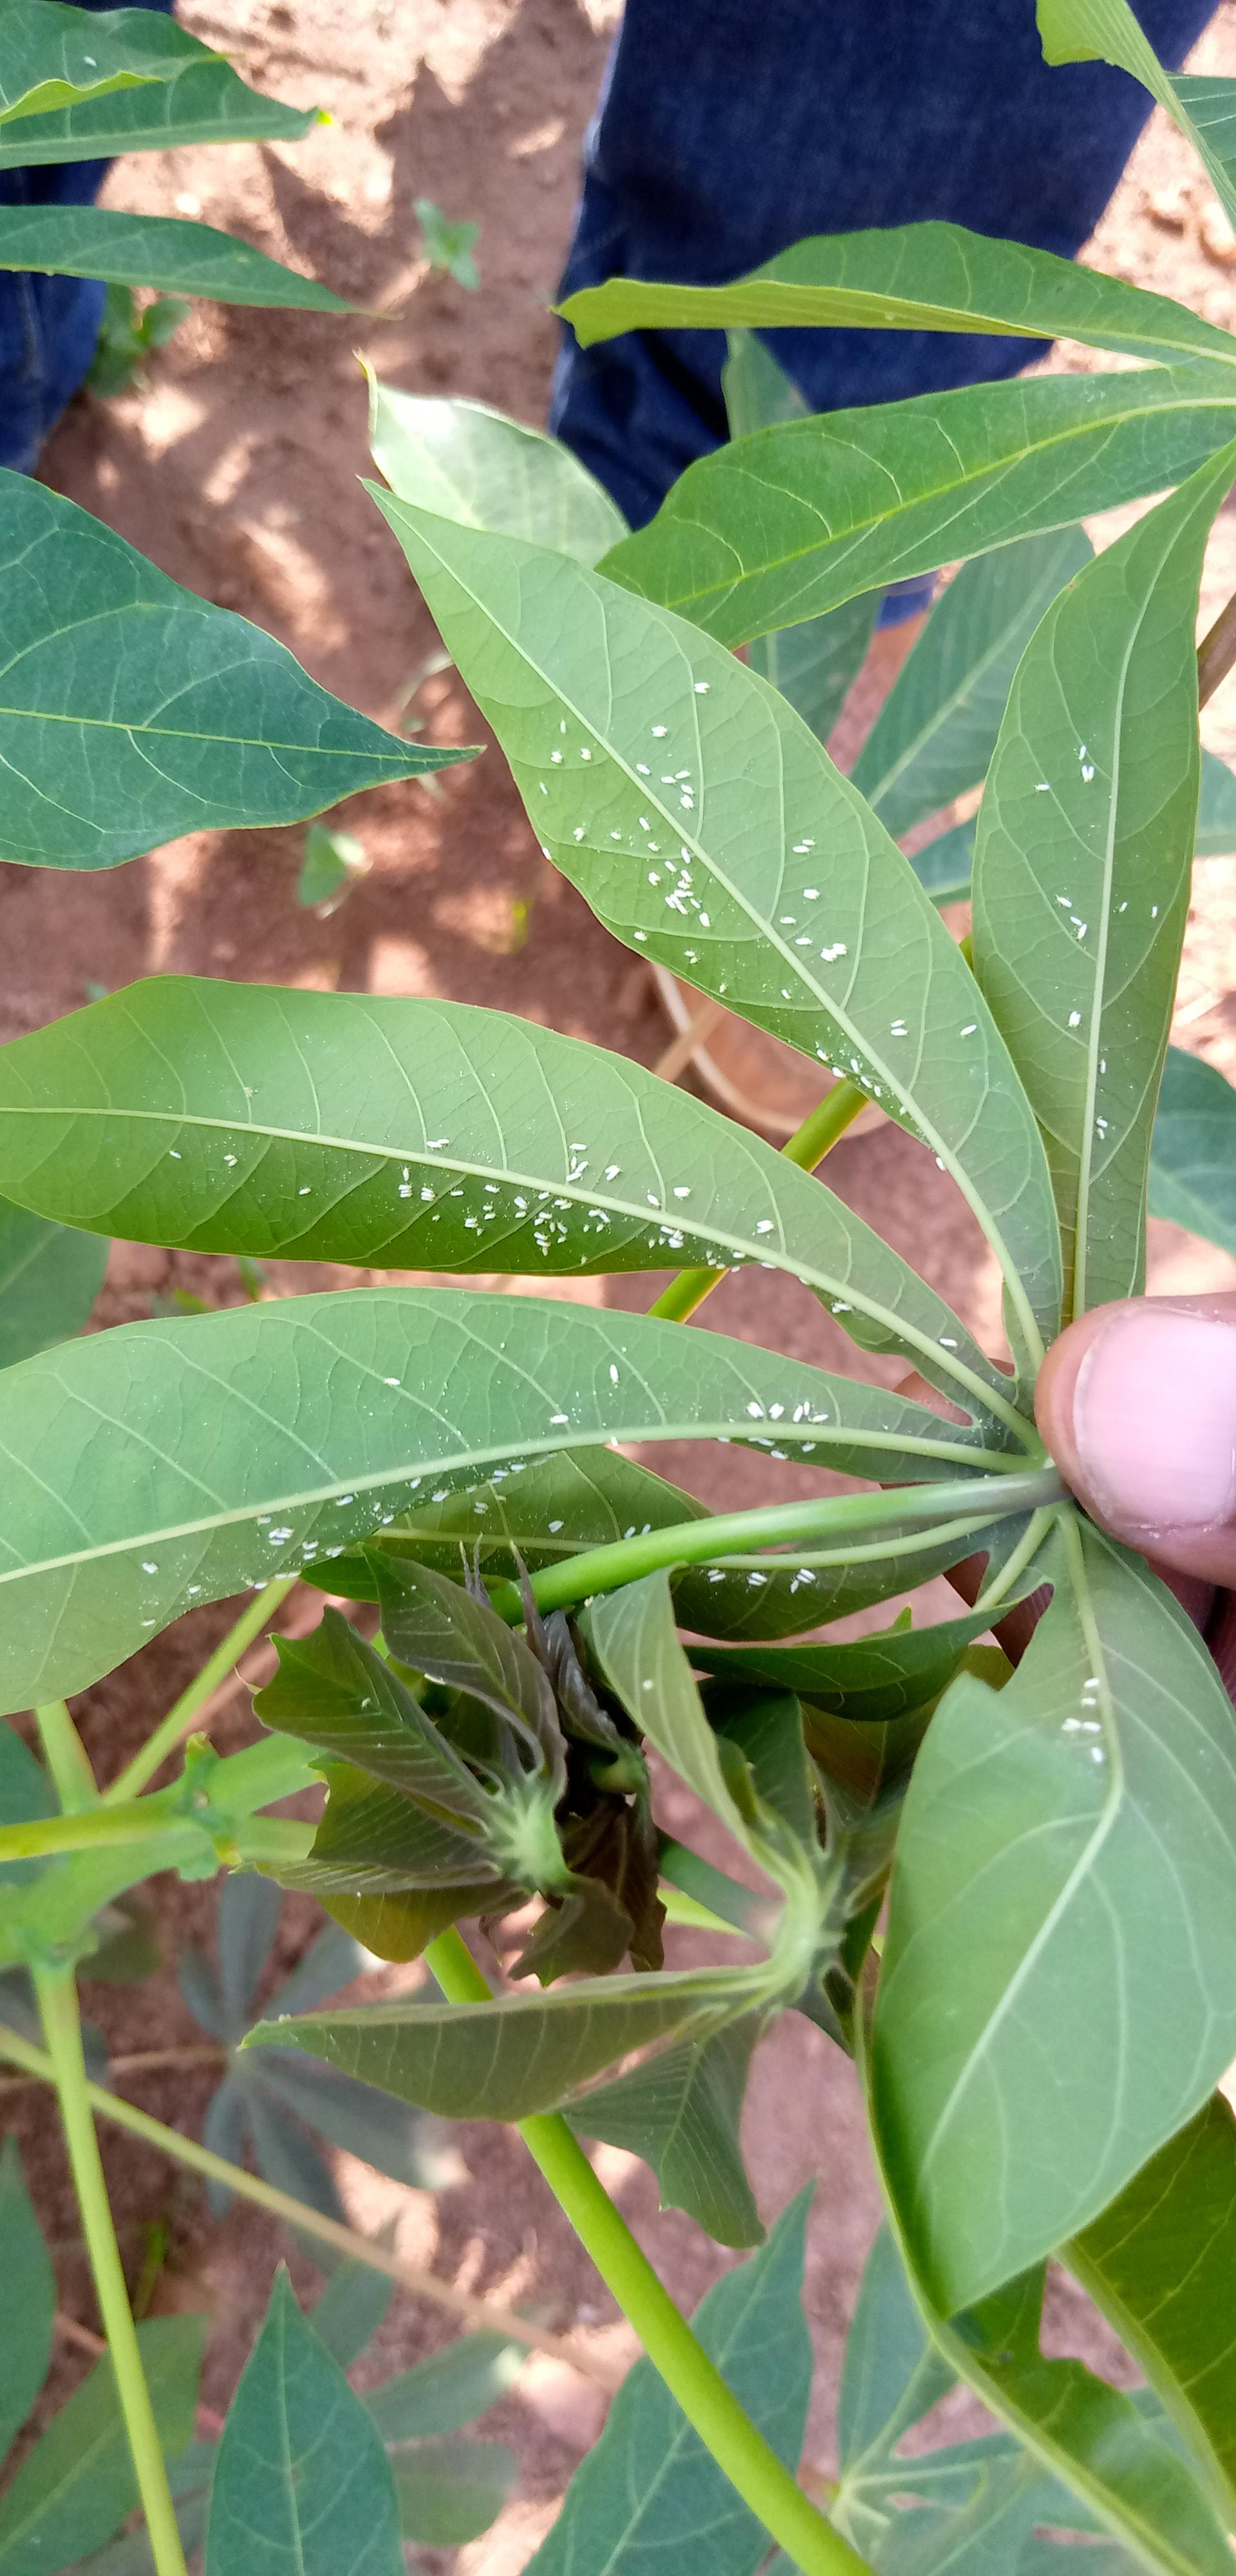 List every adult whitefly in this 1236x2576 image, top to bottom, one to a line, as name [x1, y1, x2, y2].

whitefly [693, 681, 712, 688]
whitefly [693, 688, 710, 695]
whitefly [558, 717, 569, 735]
whitefly [649, 724, 669, 733]
whitefly [651, 732, 667, 737]
whitefly [1075, 741, 1089, 761]
whitefly [579, 747, 593, 755]
whitefly [551, 750, 565, 759]
whitefly [579, 753, 594, 762]
whitefly [549, 755, 563, 764]
whitefly [633, 761, 653, 777]
whitefly [1087, 762, 1095, 785]
whitefly [1080, 764, 1089, 784]
whitefly [675, 769, 692, 779]
whitefly [659, 775, 677, 785]
whitefly [1032, 782, 1052, 793]
whitefly [680, 784, 697, 795]
whitefly [684, 795, 697, 810]
whitefly [678, 797, 689, 810]
whitefly [637, 815, 653, 833]
whitefly [573, 825, 585, 835]
whitefly [608, 829, 624, 842]
whitefly [575, 831, 585, 842]
whitefly [801, 838, 818, 847]
whitefly [646, 840, 662, 853]
whitefly [791, 845, 810, 855]
whitefly [541, 846, 554, 862]
whitefly [680, 846, 693, 864]
whitefly [664, 860, 679, 873]
whitefly [680, 869, 694, 882]
whitefly [677, 880, 691, 889]
whitefly [801, 887, 821, 902]
whitefly [673, 889, 687, 898]
whitefly [670, 893, 681, 904]
whitefly [1054, 894, 1074, 910]
whitefly [664, 895, 676, 909]
whitefly [689, 897, 705, 909]
whitefly [1116, 900, 1130, 915]
whitefly [1148, 904, 1161, 922]
whitefly [676, 904, 691, 916]
whitefly [698, 912, 713, 928]
whitefly [778, 913, 799, 925]
whitefly [1068, 914, 1084, 927]
whitefly [1075, 922, 1087, 942]
whitefly [633, 930, 650, 942]
whitefly [793, 936, 813, 947]
whitefly [831, 940, 849, 949]
whitefly [821, 946, 838, 960]
whitefly [831, 947, 848, 956]
whitefly [682, 949, 698, 958]
whitefly [819, 952, 833, 963]
whitefly [687, 956, 700, 966]
whitefly [716, 981, 729, 995]
whitefly [780, 987, 792, 1001]
whitefly [1067, 1010, 1077, 1029]
whitefly [1074, 1012, 1081, 1028]
whitefly [888, 1018, 907, 1028]
whitefly [958, 1023, 979, 1038]
whitefly [889, 1028, 908, 1038]
whitefly [816, 1047, 831, 1063]
whitefly [849, 1057, 863, 1075]
whitefly [1098, 1057, 1110, 1075]
whitefly [832, 1065, 847, 1078]
whitefly [860, 1075, 873, 1090]
whitefly [874, 1083, 884, 1099]
whitefly [1094, 1116, 1110, 1128]
whitefly [1096, 1127, 1108, 1141]
whitefly [437, 1138, 451, 1146]
whitefly [425, 1139, 443, 1150]
whitefly [567, 1141, 588, 1151]
whitefly [168, 1147, 185, 1162]
whitefly [223, 1153, 236, 1162]
whitefly [568, 1154, 577, 1171]
whitefly [934, 1155, 948, 1173]
whitefly [227, 1157, 239, 1170]
whitefly [576, 1159, 590, 1172]
whitefly [604, 1164, 619, 1174]
whitefly [402, 1165, 413, 1181]
whitefly [606, 1167, 621, 1182]
whitefly [565, 1171, 583, 1182]
whitefly [397, 1182, 412, 1189]
whitefly [483, 1183, 502, 1194]
whitefly [297, 1184, 314, 1197]
whitefly [672, 1185, 692, 1191]
whitefly [420, 1186, 435, 1193]
whitefly [400, 1189, 414, 1193]
whitefly [449, 1189, 465, 1197]
whitefly [536, 1190, 552, 1200]
whitefly [420, 1191, 435, 1197]
whitefly [673, 1191, 691, 1198]
whitefly [646, 1192, 661, 1208]
whitefly [397, 1193, 415, 1199]
whitefly [420, 1197, 436, 1202]
whitefly [512, 1197, 529, 1209]
whitefly [553, 1197, 569, 1206]
whitefly [560, 1202, 574, 1211]
whitefly [481, 1203, 496, 1213]
whitefly [512, 1209, 529, 1220]
whitefly [538, 1210, 554, 1220]
whitefly [483, 1211, 498, 1220]
whitefly [465, 1216, 480, 1224]
whitefly [533, 1217, 545, 1227]
whitefly [754, 1218, 775, 1227]
whitefly [549, 1220, 557, 1235]
whitefly [557, 1221, 569, 1235]
whitefly [583, 1222, 592, 1234]
whitefly [594, 1222, 607, 1233]
whitefly [463, 1222, 480, 1229]
whitefly [659, 1224, 675, 1236]
whitefly [756, 1224, 776, 1235]
whitefly [473, 1226, 487, 1237]
whitefly [532, 1229, 549, 1240]
whitefly [657, 1235, 668, 1247]
whitefly [556, 1236, 567, 1245]
whitefly [668, 1236, 685, 1249]
whitefly [646, 1236, 656, 1250]
whitefly [534, 1238, 551, 1247]
whitefly [541, 1247, 550, 1257]
whitefly [705, 1249, 713, 1259]
whitefly [732, 1249, 746, 1260]
whitefly [578, 1255, 590, 1266]
whitefly [707, 1257, 718, 1267]
whitefly [715, 1262, 727, 1271]
whitefly [832, 1301, 854, 1312]
whitefly [830, 1306, 842, 1315]
whitefly [937, 1336, 960, 1350]
whitefly [606, 1361, 623, 1385]
whitefly [380, 1374, 402, 1388]
whitefly [803, 1399, 812, 1417]
whitefly [749, 1400, 767, 1418]
whitefly [769, 1401, 780, 1414]
whitefly [790, 1402, 803, 1425]
whitefly [771, 1405, 786, 1420]
whitefly [747, 1405, 758, 1420]
whitefly [547, 1412, 571, 1426]
whitefly [810, 1413, 830, 1425]
whitefly [799, 1440, 820, 1455]
whitefly [769, 1449, 790, 1461]
whitefly [509, 1461, 527, 1471]
whitefly [493, 1468, 511, 1477]
whitefly [409, 1475, 423, 1492]
whitefly [335, 1495, 356, 1508]
whitefly [372, 1501, 382, 1513]
whitefly [382, 1511, 397, 1526]
whitefly [254, 1516, 274, 1524]
whitefly [547, 1519, 561, 1529]
whitefly [551, 1521, 563, 1533]
whitefly [641, 1522, 653, 1535]
whitefly [623, 1523, 637, 1540]
whitefly [281, 1526, 297, 1533]
whitefly [268, 1526, 281, 1539]
whitefly [276, 1531, 294, 1539]
whitefly [268, 1539, 288, 1548]
whitefly [300, 1540, 321, 1550]
whitefly [301, 1550, 320, 1560]
whitefly [141, 1561, 155, 1575]
whitefly [800, 1566, 818, 1582]
whitefly [707, 1567, 722, 1577]
whitefly [749, 1571, 769, 1584]
whitefly [709, 1573, 727, 1586]
whitefly [796, 1574, 812, 1586]
whitefly [746, 1578, 764, 1588]
whitefly [789, 1578, 802, 1595]
whitefly [187, 1582, 205, 1595]